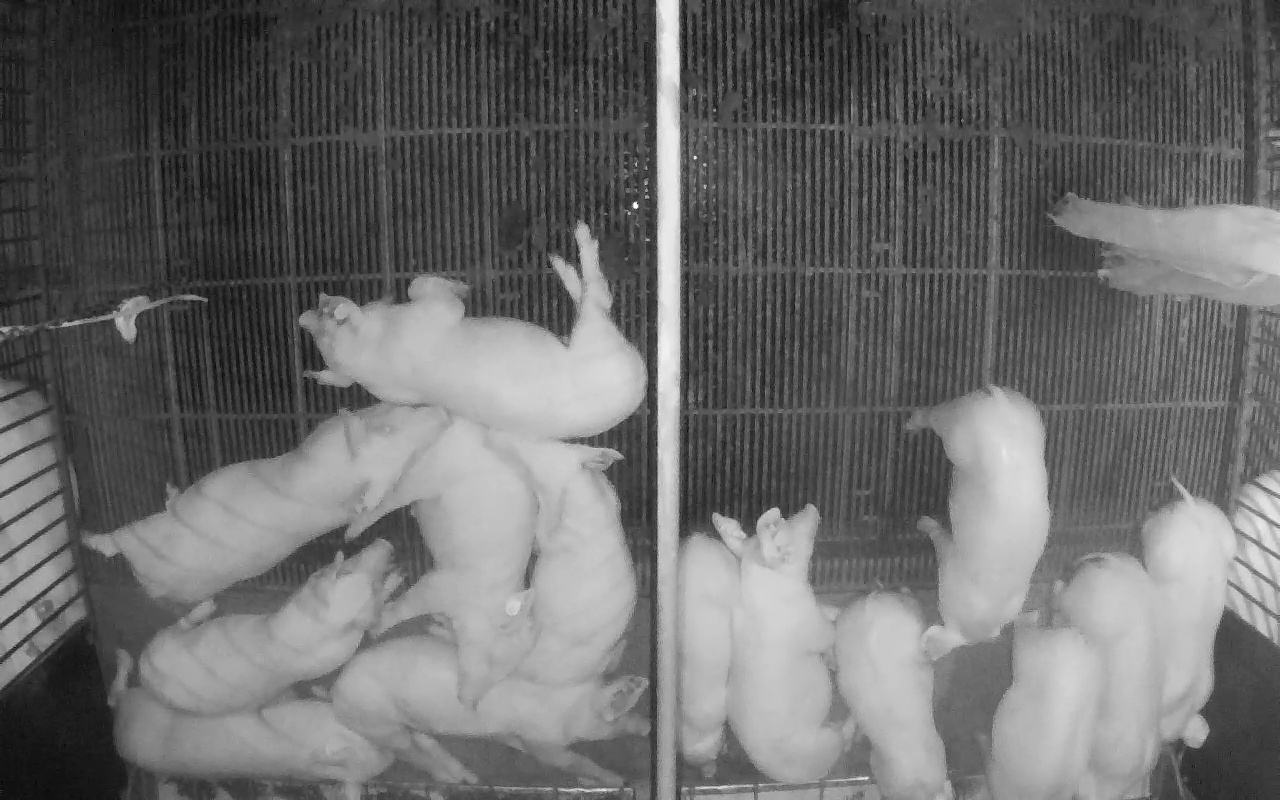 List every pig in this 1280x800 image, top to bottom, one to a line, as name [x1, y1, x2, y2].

pig [297, 218, 649, 440]
pig [0, 377, 86, 660]
pig [903, 384, 1053, 660]
pig [80, 403, 451, 604]
pig [344, 413, 543, 711]
pig [428, 426, 638, 687]
pig [1226, 471, 1280, 645]
pig [1141, 476, 1236, 749]
pig [711, 504, 866, 786]
pig [675, 532, 742, 781]
pig [140, 537, 406, 717]
pig [1048, 550, 1166, 798]
pig [837, 584, 955, 798]
pig [973, 610, 1108, 799]
pig [332, 634, 652, 789]
pig [105, 647, 399, 800]